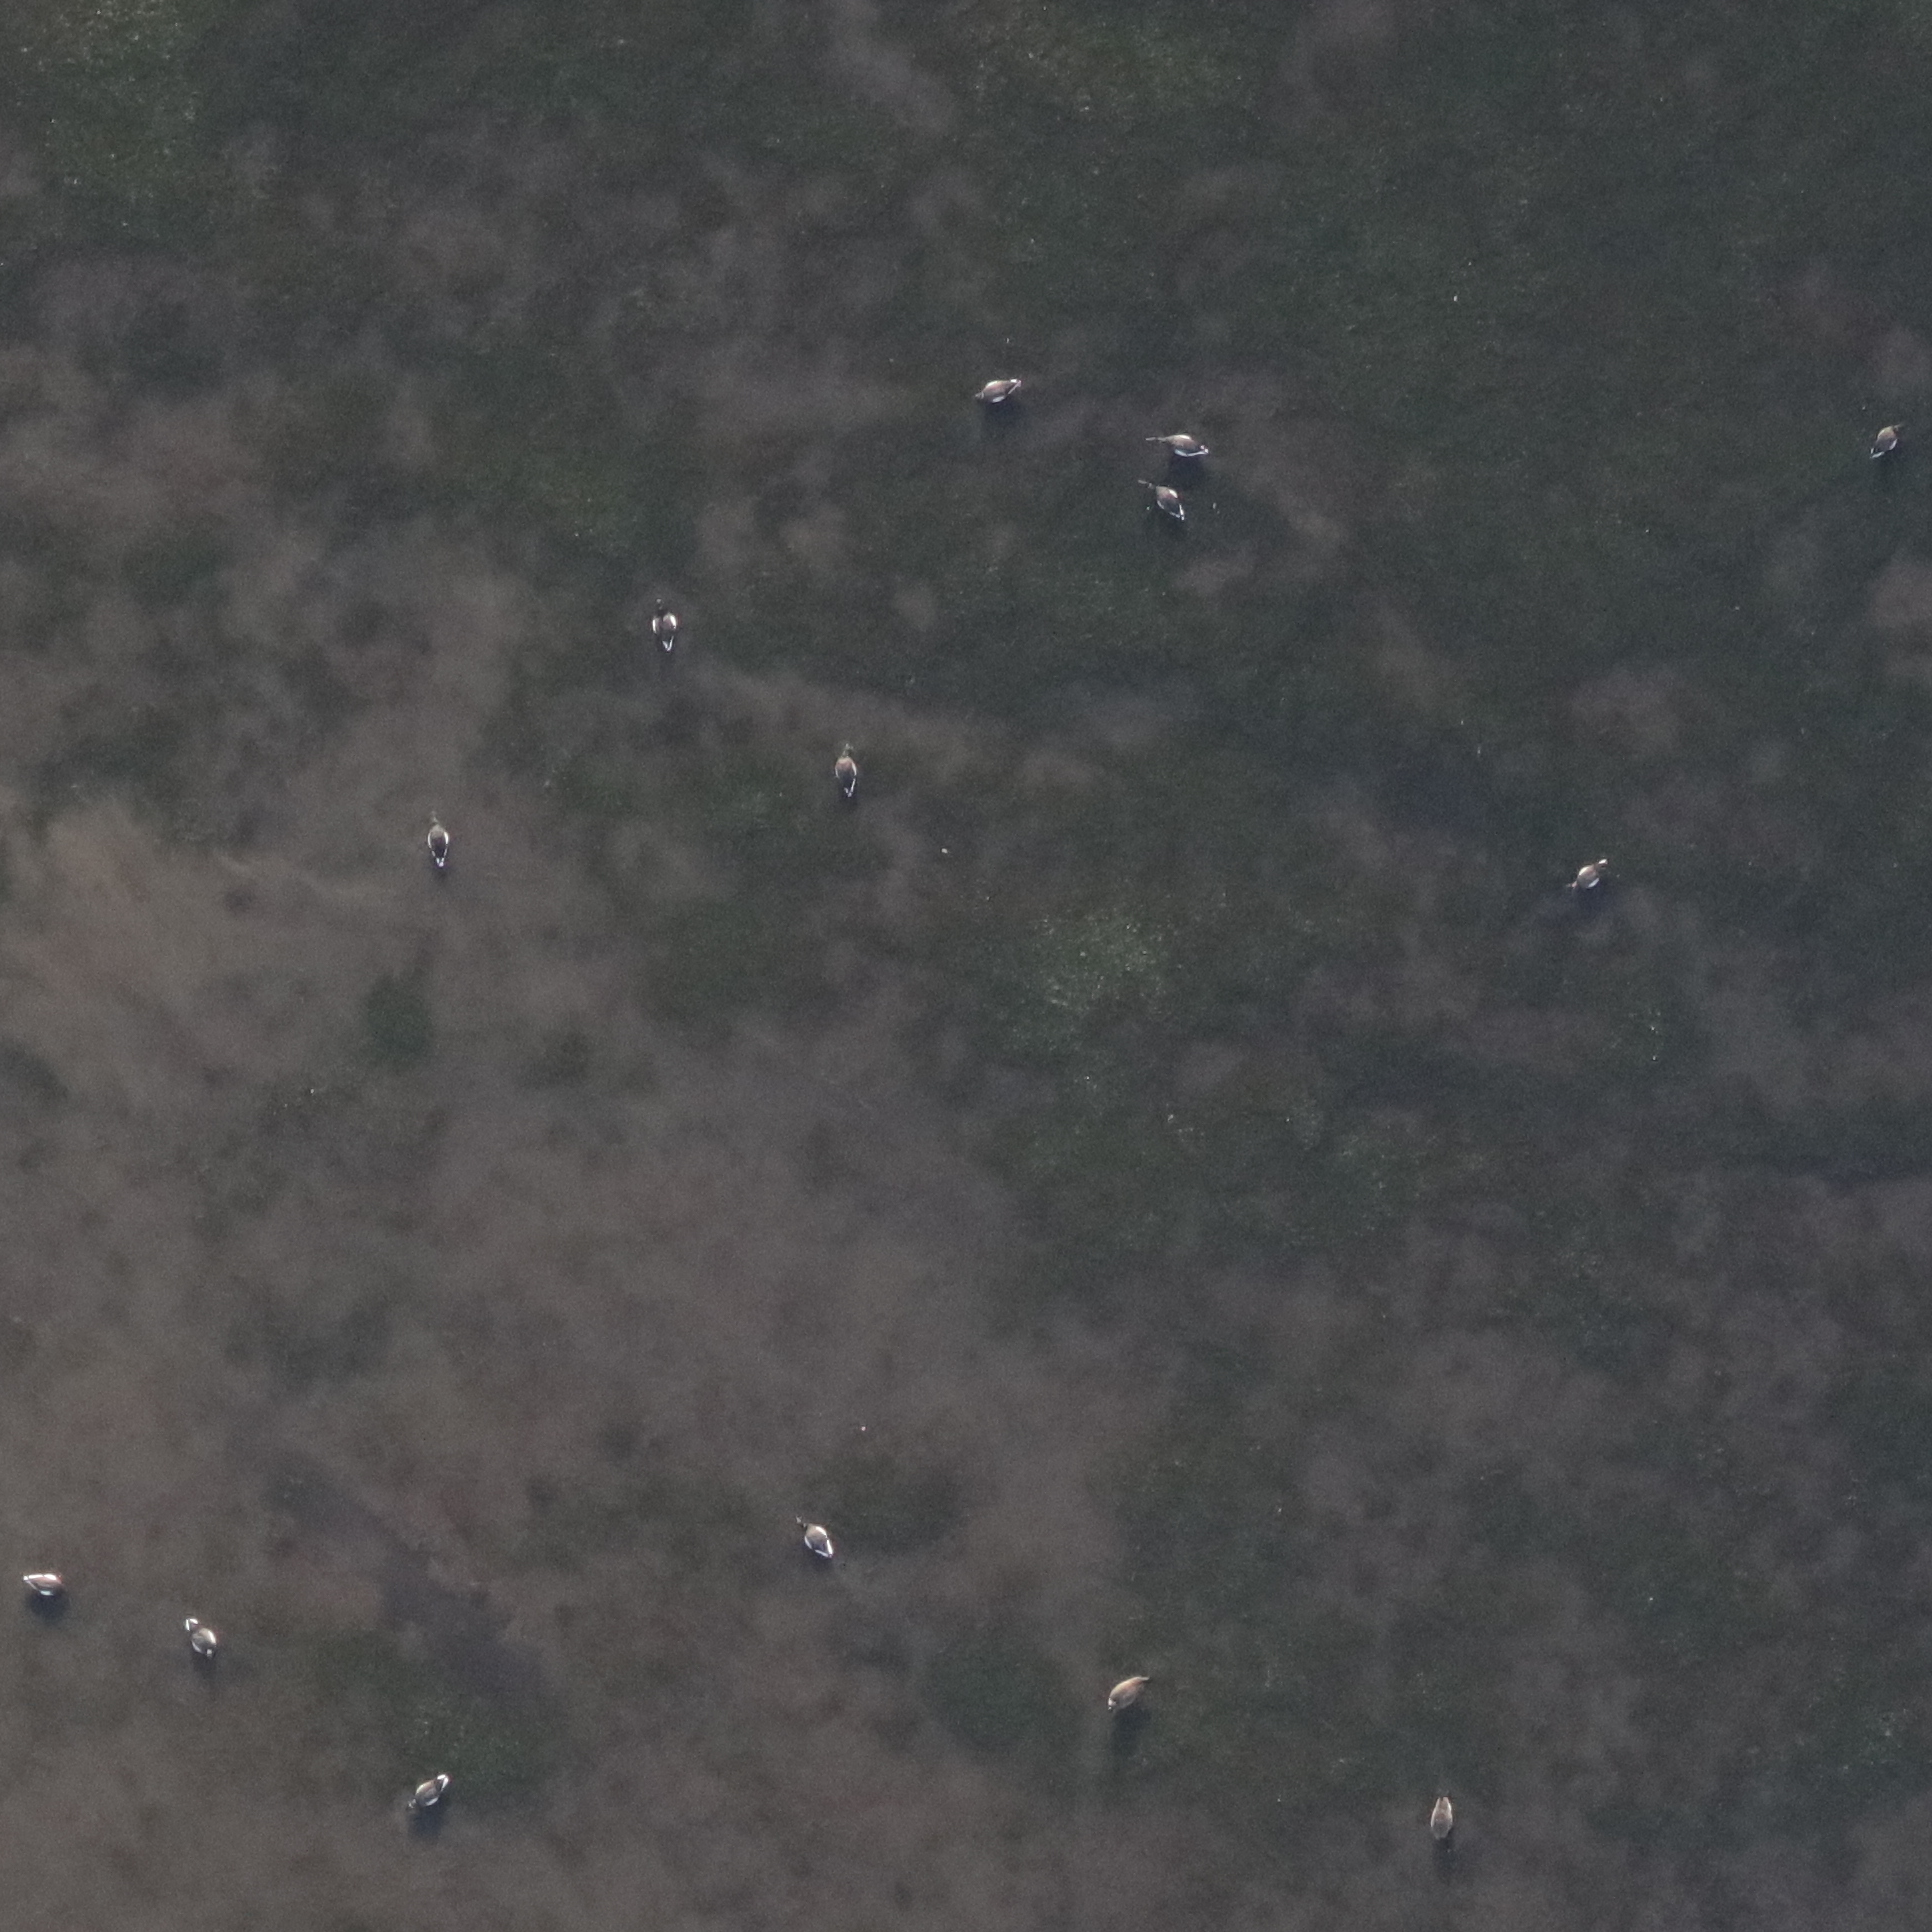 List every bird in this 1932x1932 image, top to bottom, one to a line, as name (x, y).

brant (998, 390)
brant (1886, 441)
brant (1184, 445)
brant (1168, 502)
brant (663, 627)
brant (845, 772)
brant (435, 841)
brant (1587, 875)
brant (815, 1538)
brant (45, 1583)
brant (201, 1637)
Canada goose (1128, 1692)
brant (427, 1792)
Canada goose (1442, 1818)